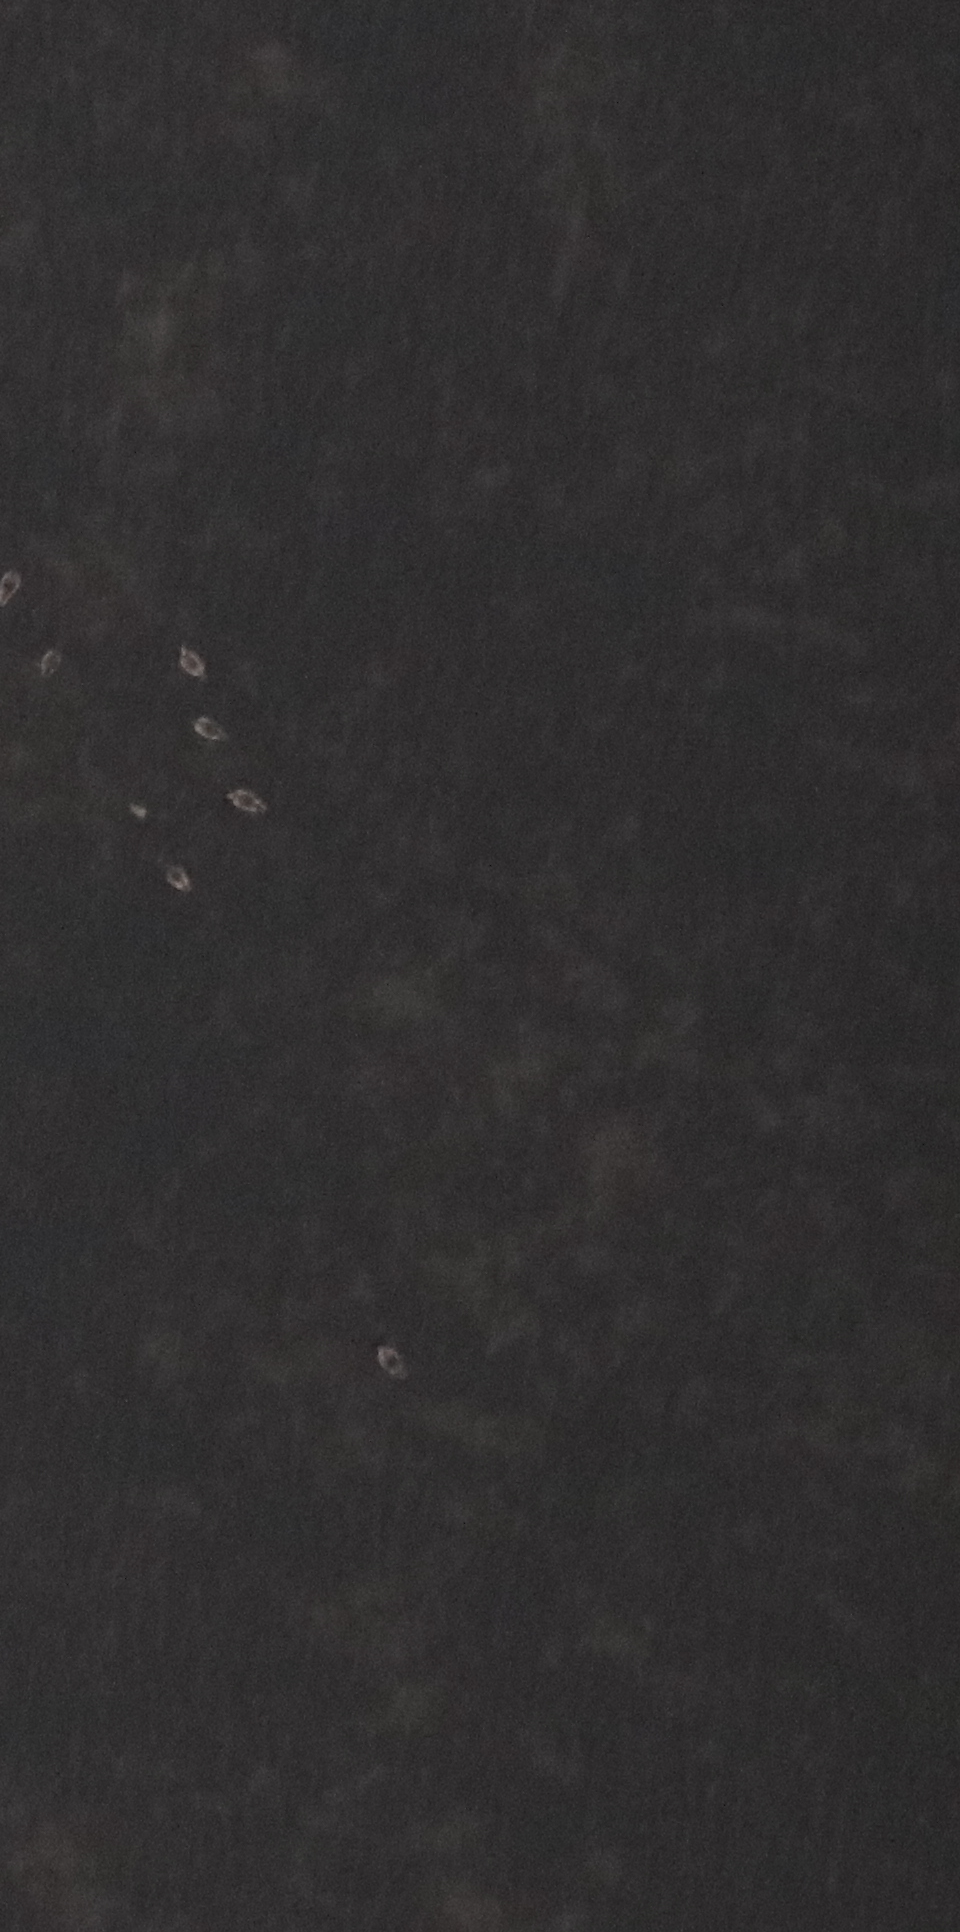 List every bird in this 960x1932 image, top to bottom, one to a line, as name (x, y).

other bird (7, 584)
other bird (48, 661)
other bird (192, 669)
other bird (206, 726)
other bird (242, 800)
other bird (177, 882)
other bird (396, 1360)